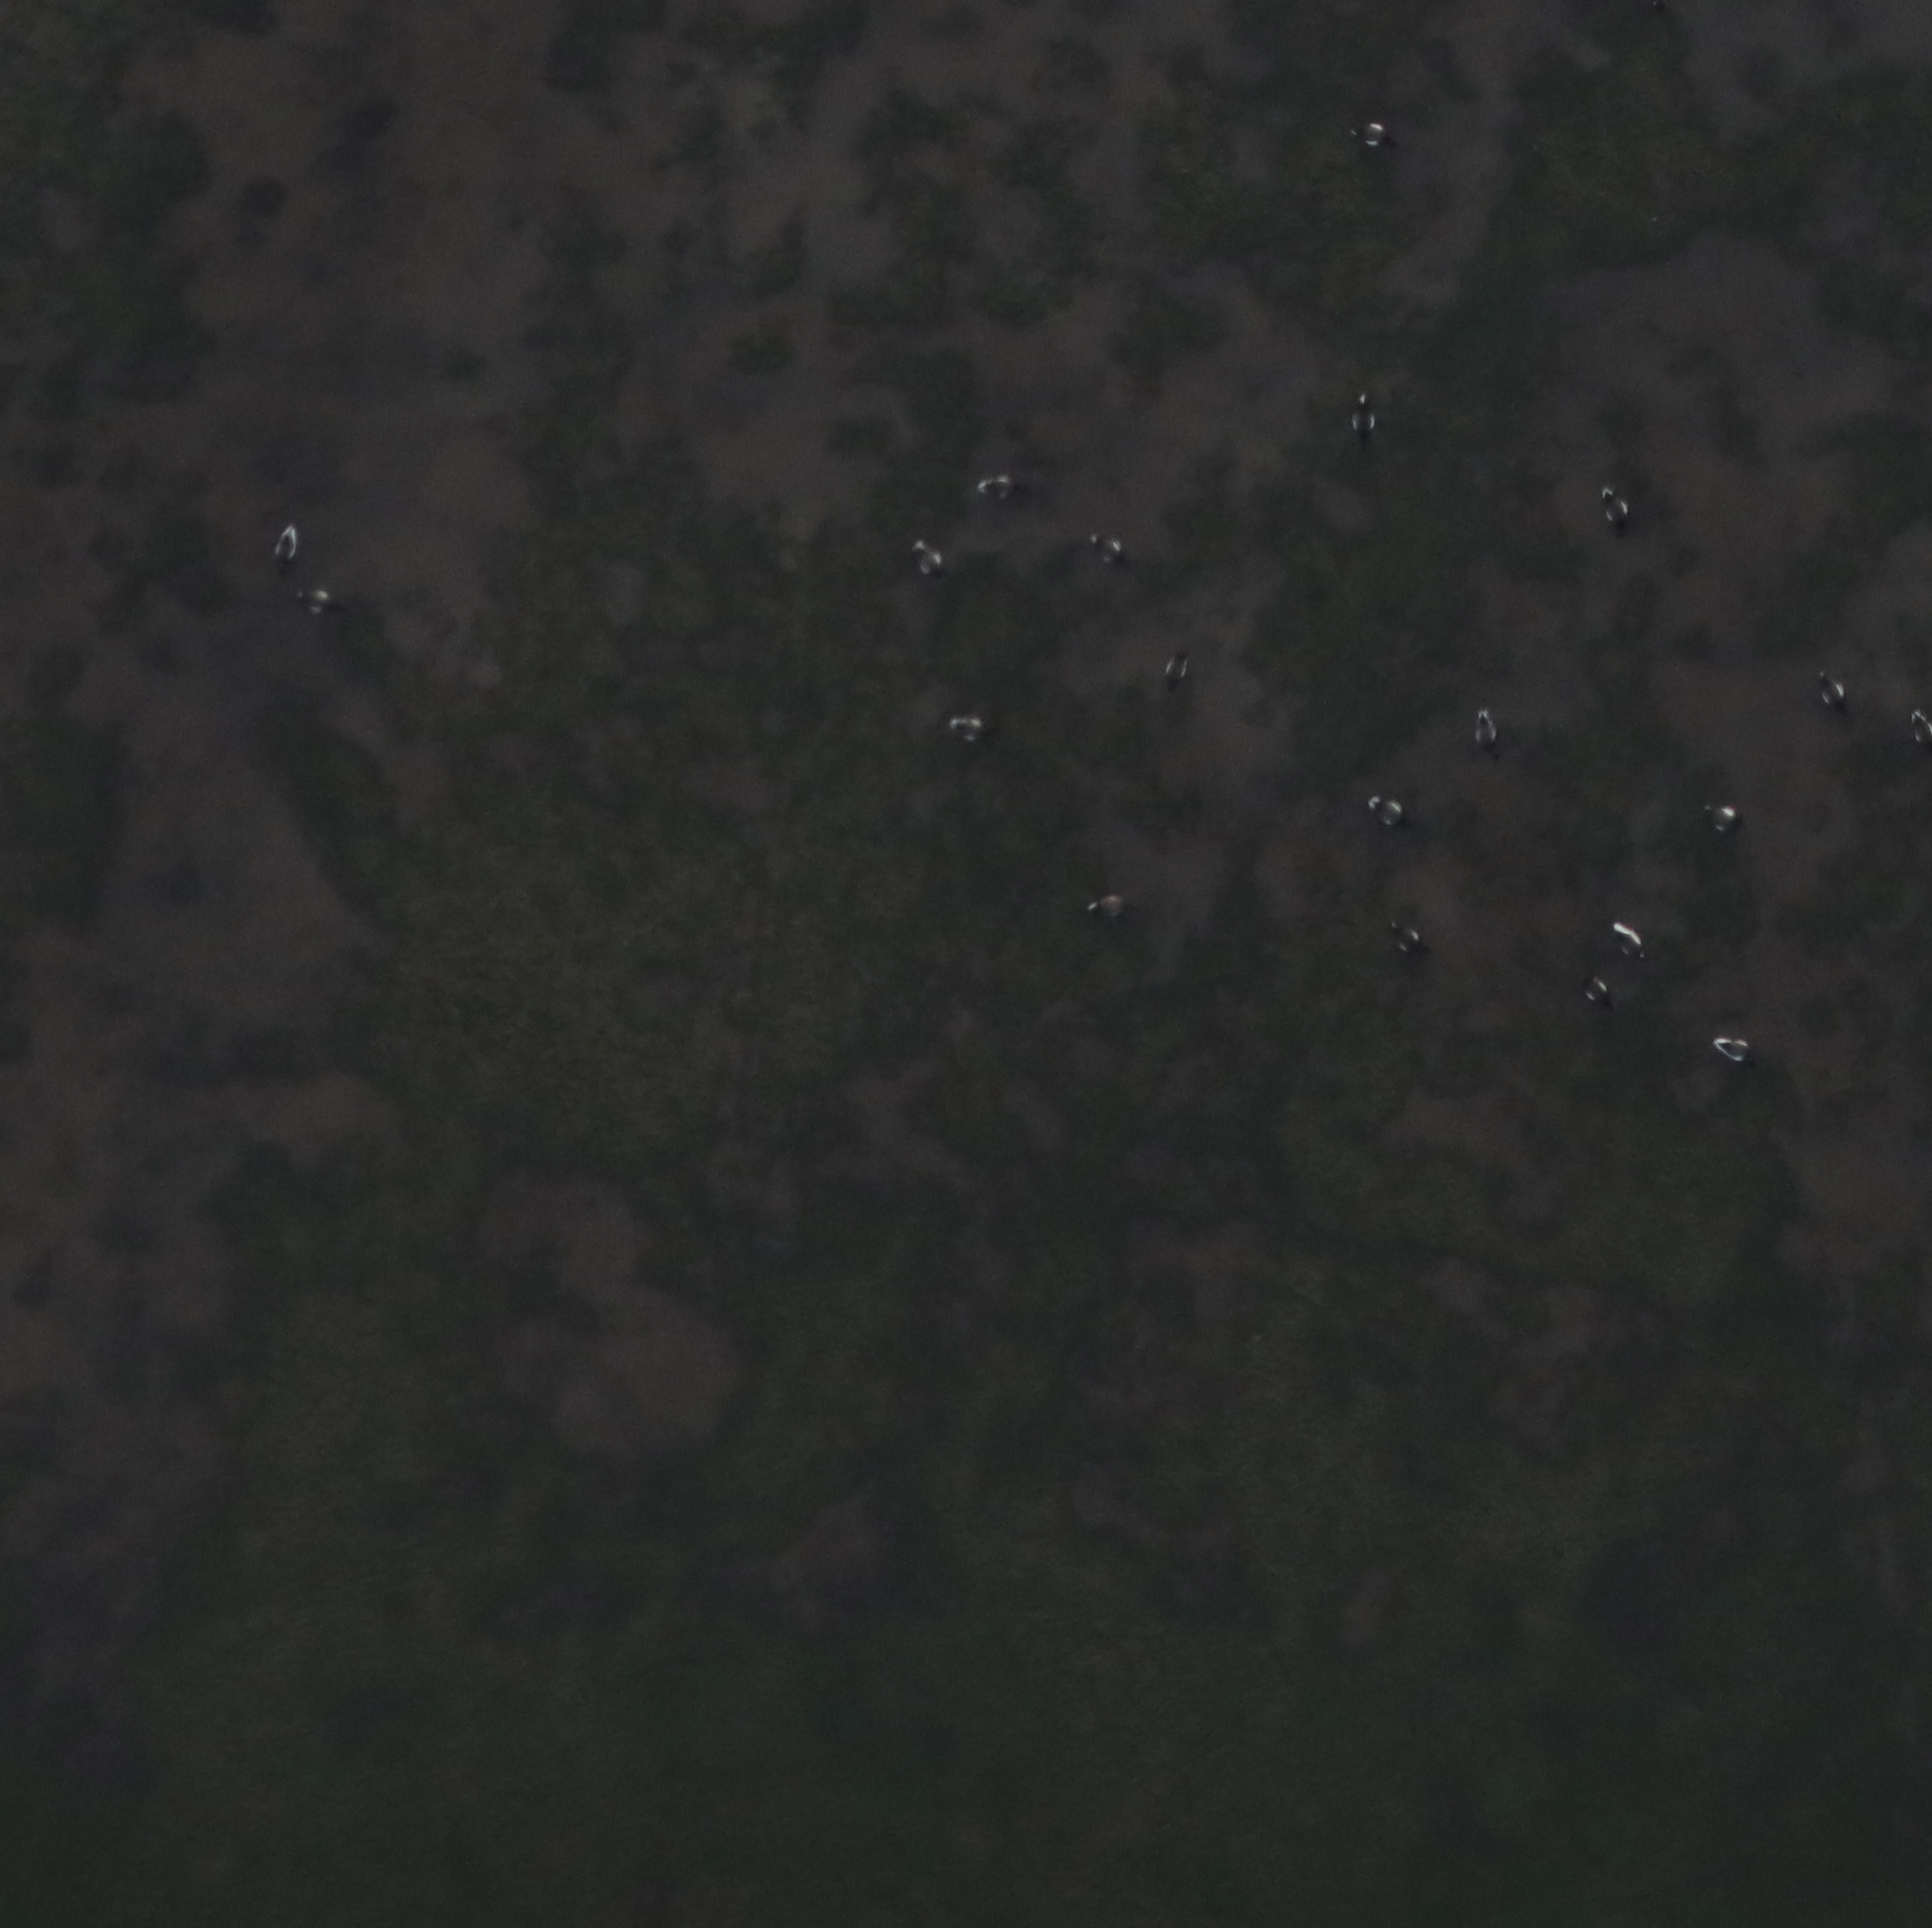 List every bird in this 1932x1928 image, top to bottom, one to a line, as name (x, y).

brant (1372, 136)
brant (1365, 418)
brant (1001, 488)
brant (1614, 509)
brant (287, 548)
brant (1110, 548)
brant (929, 558)
brant (319, 605)
brant (1176, 668)
brant (1829, 693)
brant (968, 725)
brant (1923, 729)
brant (1485, 731)
brant (1391, 812)
brant (1727, 820)
brant (1111, 906)
brant (1409, 939)
brant (1630, 944)
brant (1598, 992)
brant (1734, 1048)